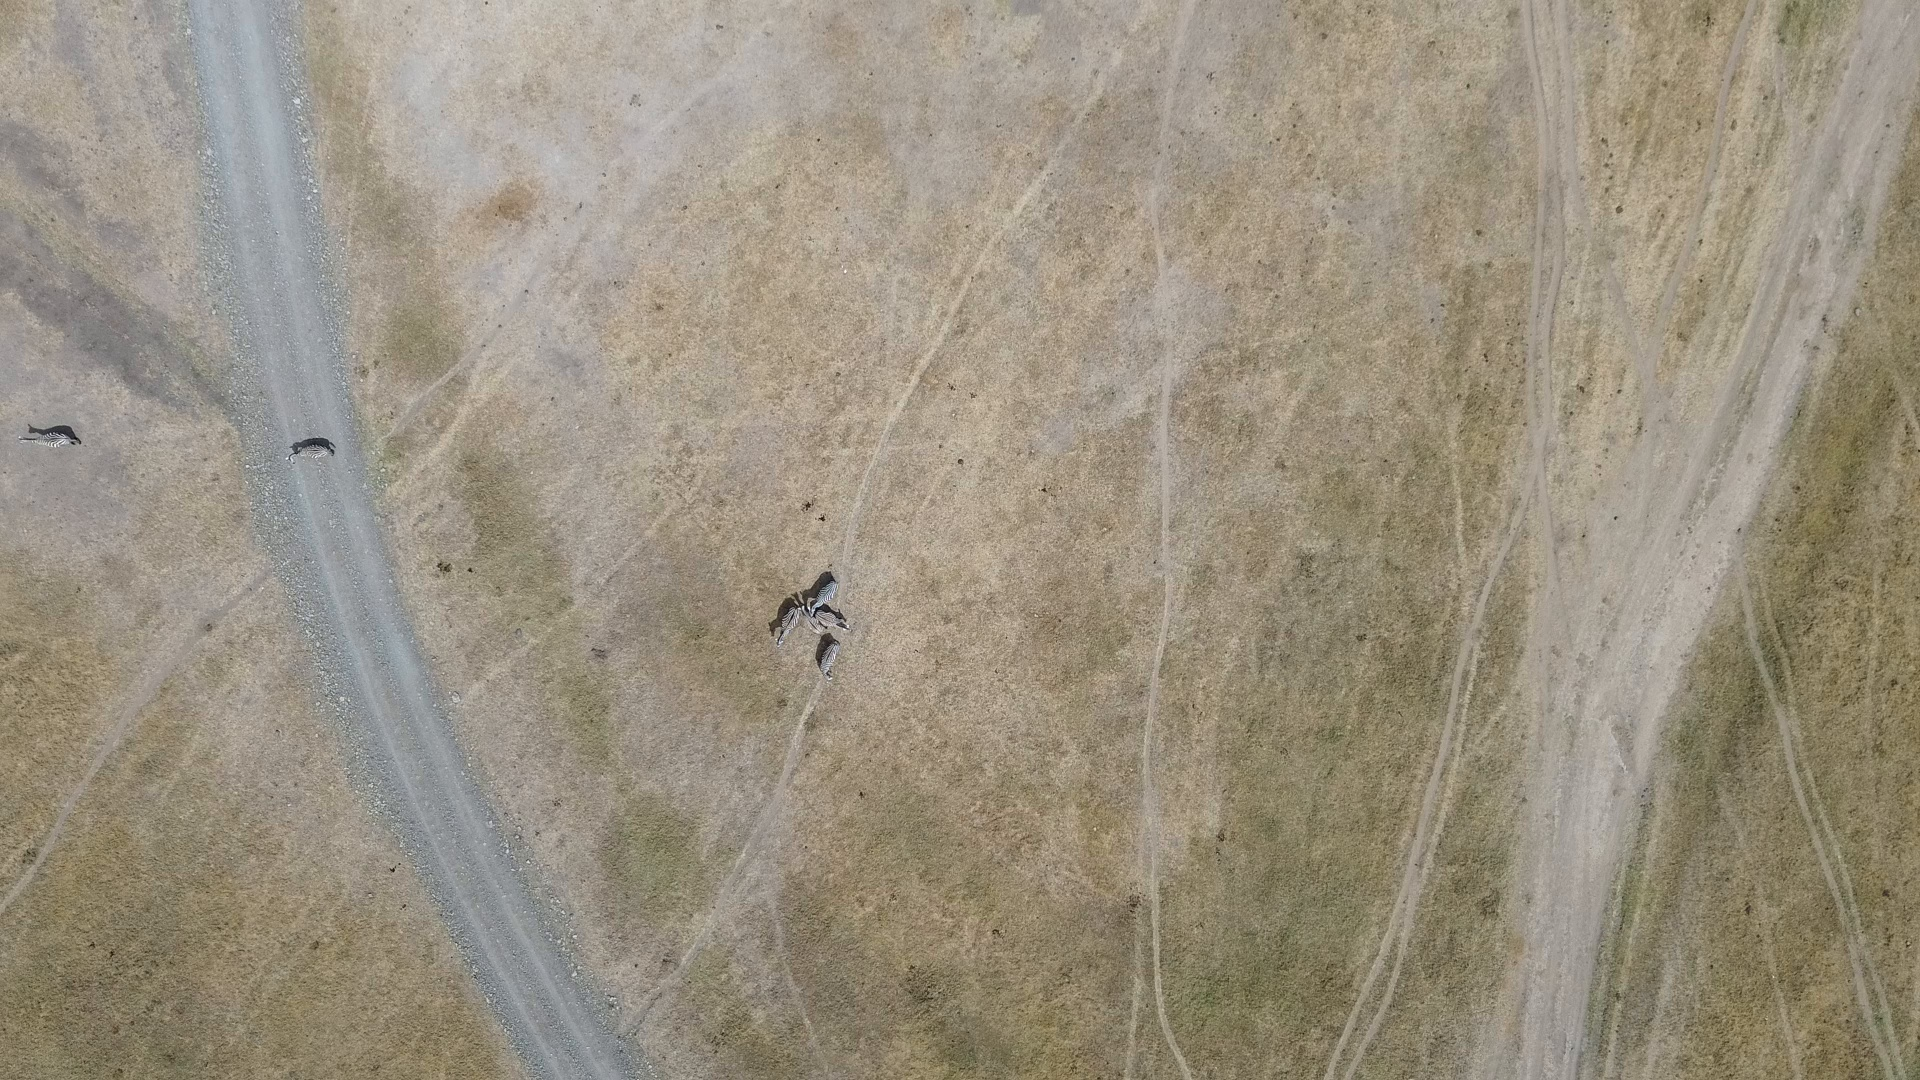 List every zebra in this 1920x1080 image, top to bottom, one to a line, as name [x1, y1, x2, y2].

zebra [19, 432, 79, 449]
zebra [284, 444, 332, 465]
zebra [806, 580, 837, 614]
zebra [773, 608, 801, 650]
zebra [807, 611, 835, 634]
zebra [820, 611, 853, 631]
zebra [819, 643, 839, 683]